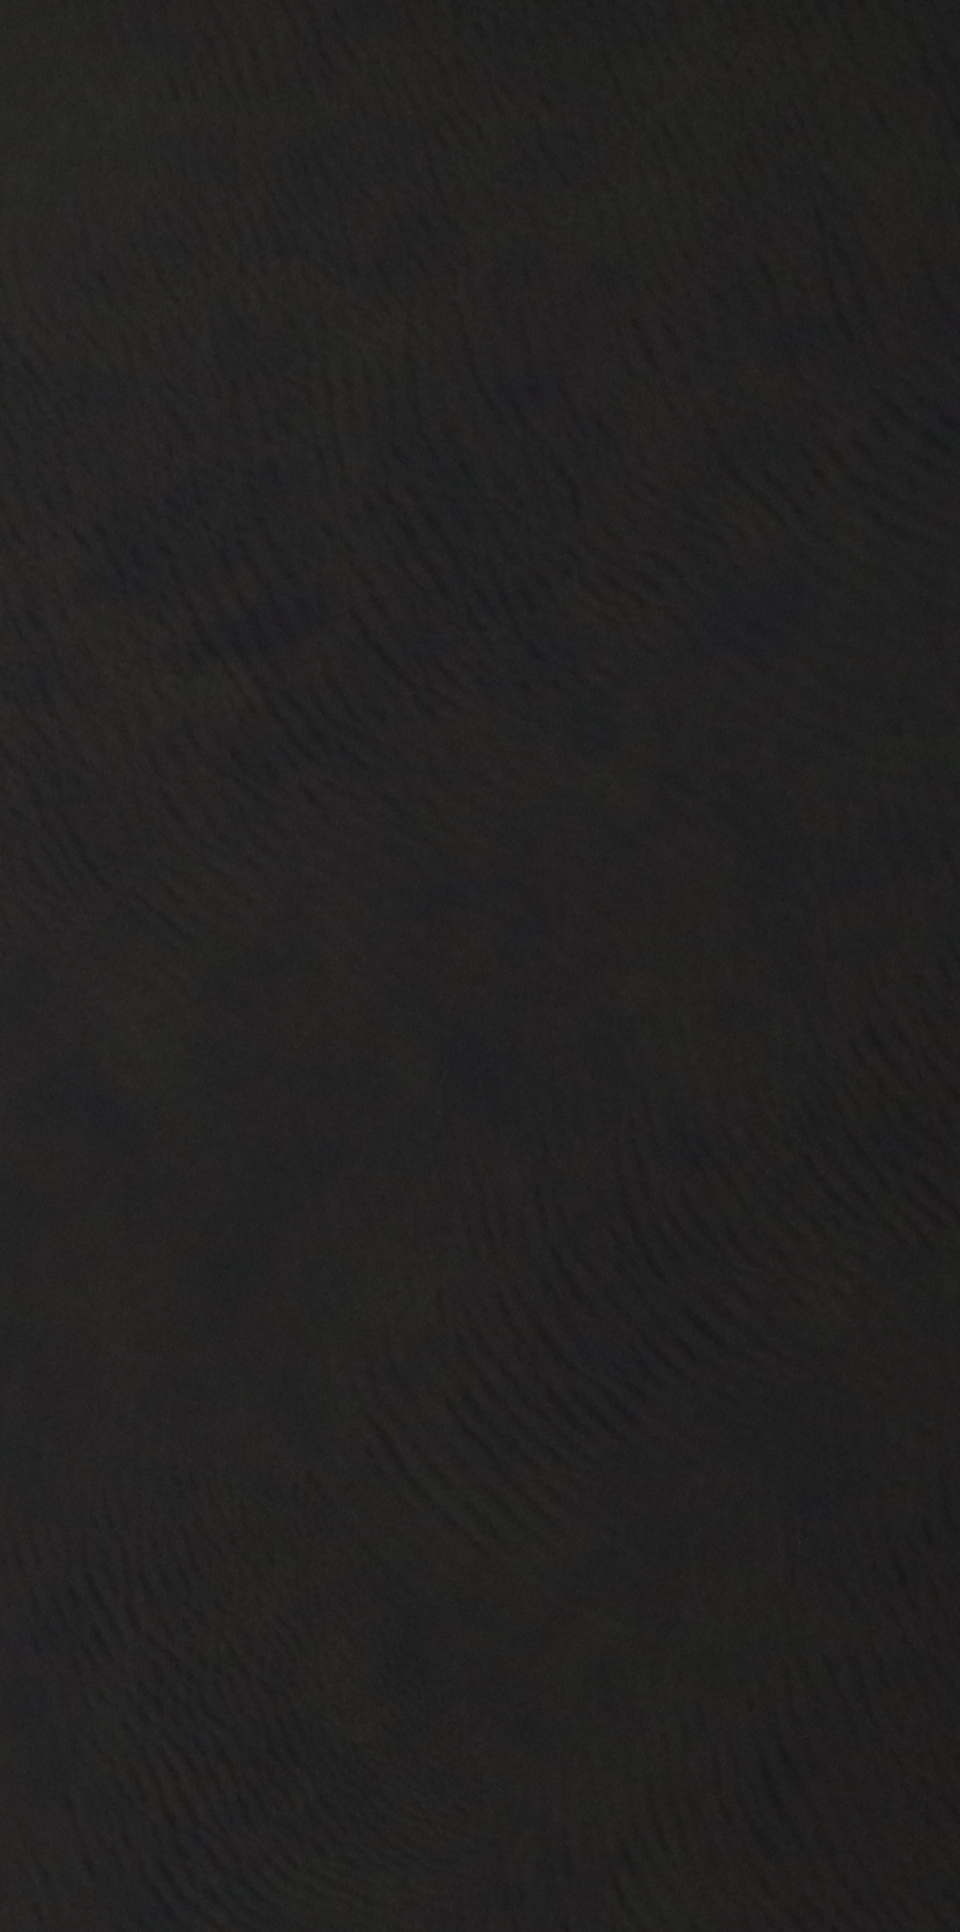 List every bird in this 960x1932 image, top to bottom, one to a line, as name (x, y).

None